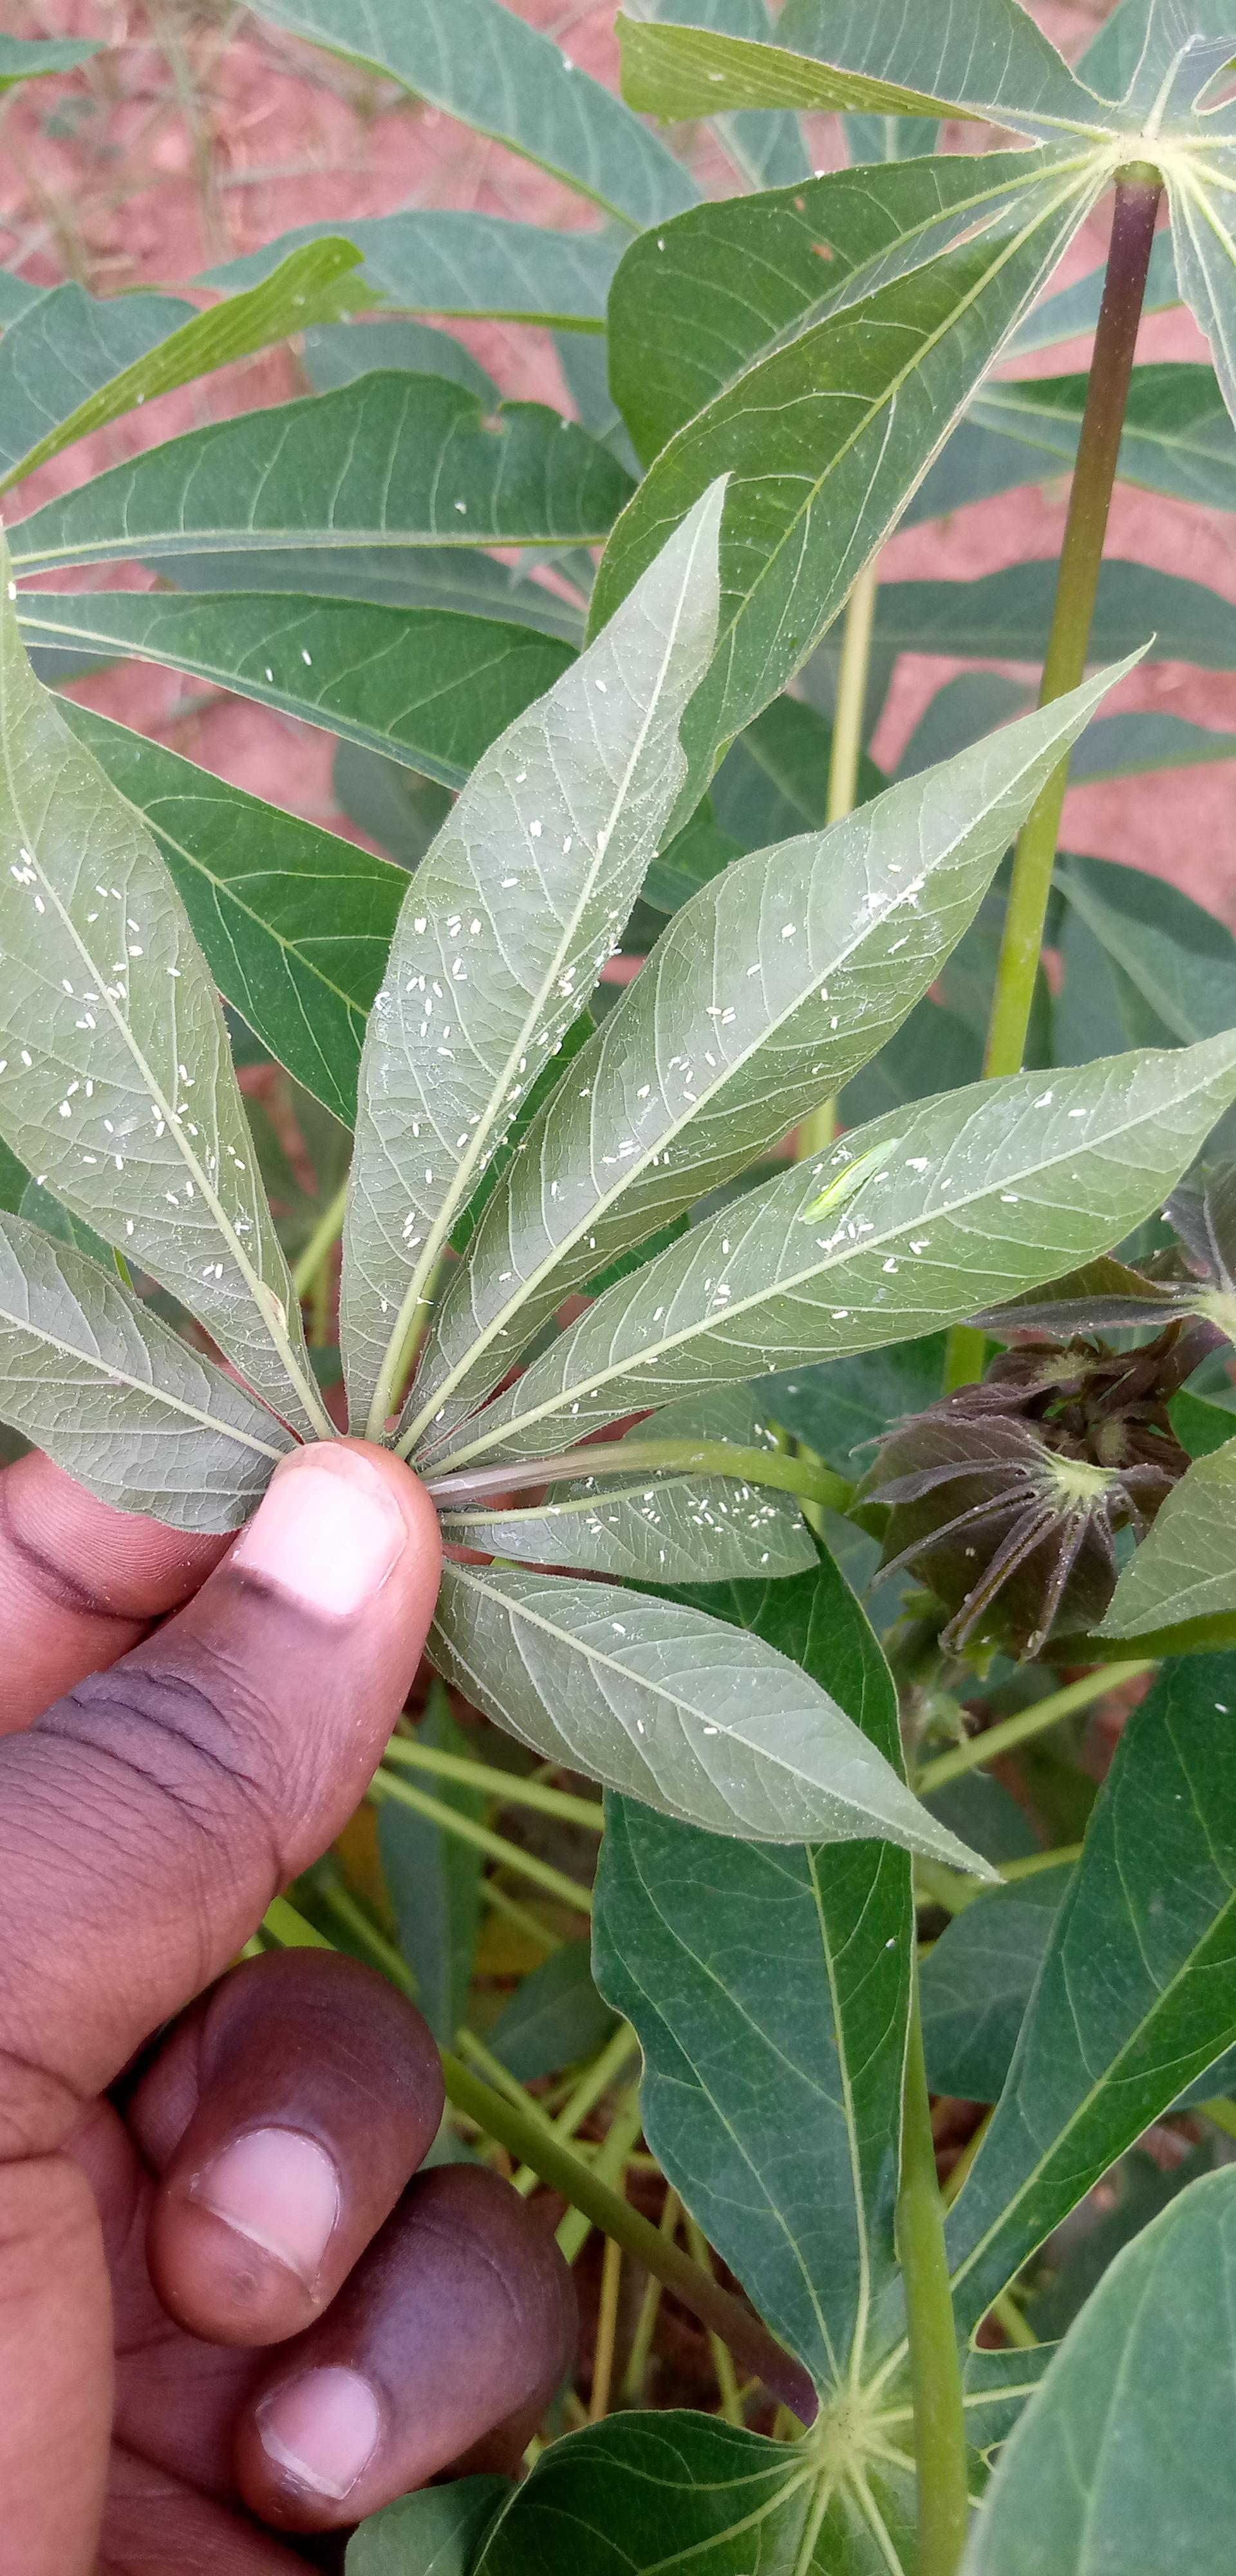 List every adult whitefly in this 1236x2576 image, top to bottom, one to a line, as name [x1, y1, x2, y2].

whitefly [812, 167, 826, 181]
whitefly [654, 235, 669, 254]
whitefly [453, 500, 470, 518]
whitefly [5, 580, 19, 601]
whitefly [299, 647, 315, 667]
whitefly [263, 665, 276, 683]
whitefly [593, 678, 610, 695]
whitefly [513, 772, 529, 783]
whitefly [534, 817, 544, 839]
whitefly [529, 820, 535, 838]
whitefly [596, 828, 605, 851]
whitefly [561, 835, 573, 856]
whitefly [19, 846, 33, 866]
whitefly [650, 849, 660, 860]
whitefly [886, 862, 902, 875]
whitefly [10, 865, 23, 884]
whitefly [23, 866, 37, 882]
whitefly [21, 870, 30, 886]
whitefly [500, 876, 520, 891]
whitefly [905, 879, 926, 893]
whitefly [94, 884, 109, 899]
whitefly [108, 886, 124, 900]
whitefly [860, 890, 880, 909]
whitefly [32, 895, 48, 914]
whitefly [606, 908, 620, 921]
whitefly [85, 911, 100, 923]
whitefly [446, 914, 462, 927]
whitefly [419, 914, 427, 935]
whitefly [413, 915, 419, 933]
whitefly [126, 916, 141, 933]
whitefly [469, 917, 480, 938]
whitefly [476, 920, 483, 934]
whitefly [449, 922, 463, 939]
whitefly [782, 922, 793, 934]
whitefly [782, 925, 796, 940]
whitefly [608, 939, 624, 957]
whitefly [128, 944, 144, 951]
whitefly [129, 951, 146, 957]
whitefly [592, 954, 606, 968]
whitefly [450, 956, 464, 975]
whitefly [110, 961, 128, 972]
whitefly [745, 962, 762, 978]
whitefly [165, 964, 183, 979]
whitefly [563, 965, 577, 982]
whitefly [453, 972, 469, 981]
whitefly [417, 974, 427, 992]
whitefly [404, 975, 418, 993]
whitefly [61, 978, 74, 994]
whitefly [592, 978, 601, 989]
whitefly [557, 979, 566, 987]
whitefly [431, 980, 445, 999]
whitefly [115, 981, 128, 999]
whitefly [561, 981, 576, 999]
whitefly [106, 986, 121, 1000]
whitefly [819, 987, 830, 1002]
whitefly [374, 990, 392, 999]
whitefly [82, 992, 100, 1002]
whitefly [424, 994, 433, 1018]
whitefly [373, 999, 384, 1013]
whitefly [705, 1005, 722, 1017]
whitefly [722, 1006, 736, 1018]
whitefly [84, 1011, 97, 1030]
whitefly [722, 1013, 737, 1025]
whitefly [827, 1015, 841, 1031]
whitefly [71, 1019, 89, 1030]
whitefly [418, 1020, 429, 1038]
whitefly [554, 1023, 567, 1033]
whitefly [441, 1023, 453, 1041]
whitefly [536, 1029, 549, 1048]
whitefly [551, 1041, 563, 1056]
whitefly [433, 1045, 455, 1059]
whitefly [20, 1049, 33, 1067]
whitefly [704, 1050, 717, 1067]
whitefly [671, 1054, 682, 1066]
whitefly [517, 1056, 530, 1075]
whitefly [1, 1059, 7, 1077]
whitefly [679, 1059, 690, 1073]
whitefly [177, 1063, 190, 1081]
whitefly [810, 1065, 820, 1077]
whitefly [684, 1069, 695, 1085]
whitefly [85, 1079, 95, 1097]
whitefly [183, 1079, 198, 1088]
whitefly [65, 1080, 80, 1097]
whitefly [514, 1083, 522, 1100]
whitefly [634, 1083, 652, 1100]
whitefly [577, 1088, 592, 1098]
whitefly [681, 1090, 698, 1103]
whitefly [1044, 1090, 1053, 1099]
whitefly [1034, 1099, 1052, 1108]
whitefly [61, 1099, 72, 1118]
whitefly [150, 1103, 163, 1120]
whitefly [176, 1103, 189, 1113]
whitefly [58, 1104, 66, 1117]
whitefly [1065, 1107, 1088, 1119]
whitefly [505, 1111, 518, 1122]
whitefly [171, 1113, 183, 1124]
whitefly [468, 1113, 482, 1126]
whitefly [103, 1118, 115, 1133]
whitefly [154, 1120, 166, 1138]
whitefly [411, 1121, 422, 1139]
whitefly [186, 1121, 200, 1137]
whitefly [454, 1132, 471, 1150]
whitefly [500, 1134, 509, 1147]
whitefly [618, 1139, 634, 1149]
whitefly [516, 1141, 528, 1153]
whitefly [225, 1144, 238, 1155]
whitefly [836, 1146, 854, 1162]
whitefly [620, 1147, 636, 1160]
whitefly [485, 1150, 492, 1160]
whitefly [662, 1150, 671, 1166]
whitefly [114, 1154, 126, 1170]
whitefly [651, 1154, 661, 1168]
whitefly [208, 1155, 217, 1171]
whitefly [81, 1155, 97, 1164]
whitefly [601, 1155, 618, 1166]
whitefly [904, 1155, 928, 1174]
whitefly [234, 1158, 247, 1171]
whitefly [478, 1158, 489, 1171]
whitefly [810, 1162, 824, 1175]
whitefly [423, 1168, 435, 1186]
whitefly [872, 1170, 891, 1184]
whitefly [35, 1173, 48, 1188]
whitefly [939, 1177, 953, 1191]
whitefly [549, 1178, 558, 1197]
whitefly [185, 1180, 195, 1198]
whitefly [164, 1192, 180, 1206]
whitefly [998, 1193, 1020, 1204]
whitefly [1157, 1208, 1174, 1223]
whitefly [404, 1211, 416, 1226]
whitefly [232, 1217, 252, 1236]
whitefly [126, 1218, 135, 1236]
whitefly [847, 1222, 857, 1239]
whitefly [857, 1222, 874, 1233]
whitefly [401, 1224, 415, 1240]
whitefly [833, 1228, 847, 1245]
whitefly [588, 1235, 596, 1250]
whitefly [721, 1236, 730, 1256]
whitefly [405, 1236, 424, 1249]
whitefly [814, 1237, 827, 1250]
whitefly [826, 1238, 833, 1252]
whitefly [908, 1240, 921, 1256]
whitefly [915, 1240, 932, 1249]
whitefly [883, 1256, 896, 1270]
whitefly [215, 1262, 223, 1282]
whitefly [202, 1264, 214, 1278]
whitefly [885, 1268, 900, 1274]
whitefly [497, 1270, 513, 1283]
whitefly [703, 1275, 712, 1293]
whitefly [718, 1283, 731, 1290]
whitefly [717, 1289, 732, 1297]
whitefly [415, 1294, 435, 1309]
whitefly [710, 1297, 728, 1307]
whitefly [379, 1298, 390, 1314]
whitefly [650, 1305, 665, 1323]
whitefly [829, 1309, 849, 1320]
whitefly [497, 1329, 510, 1337]
whitefly [644, 1357, 660, 1365]
whitefly [588, 1389, 600, 1399]
whitefly [570, 1401, 580, 1415]
whitefly [434, 1408, 446, 1422]
whitefly [752, 1421, 763, 1437]
whitefly [763, 1428, 780, 1448]
whitefly [584, 1475, 594, 1490]
whitefly [742, 1486, 751, 1502]
whitefly [642, 1488, 656, 1502]
whitefly [733, 1489, 741, 1504]
whitefly [699, 1497, 709, 1511]
whitefly [686, 1499, 697, 1508]
whitefly [717, 1500, 729, 1514]
whitefly [545, 1504, 561, 1518]
whitefly [760, 1504, 769, 1515]
whitefly [639, 1505, 651, 1515]
whitefly [647, 1510, 657, 1522]
whitefly [703, 1511, 716, 1526]
whitefly [745, 1512, 757, 1522]
whitefly [690, 1513, 704, 1526]
whitefly [607, 1514, 620, 1522]
whitefly [653, 1515, 662, 1524]
whitefly [583, 1517, 598, 1524]
whitefly [751, 1517, 762, 1529]
whitefly [790, 1521, 802, 1531]
whitefly [590, 1524, 603, 1537]
whitefly [712, 1525, 724, 1534]
whitefly [657, 1548, 666, 1564]
whitefly [758, 1551, 771, 1564]
whitefly [610, 1620, 628, 1636]
whitefly [979, 1634, 991, 1645]
whitefly [1212, 1701, 1229, 1716]
whitefly [635, 1717, 646, 1735]
whitefly [699, 1725, 720, 1737]
whitefly [883, 1936, 899, 1950]